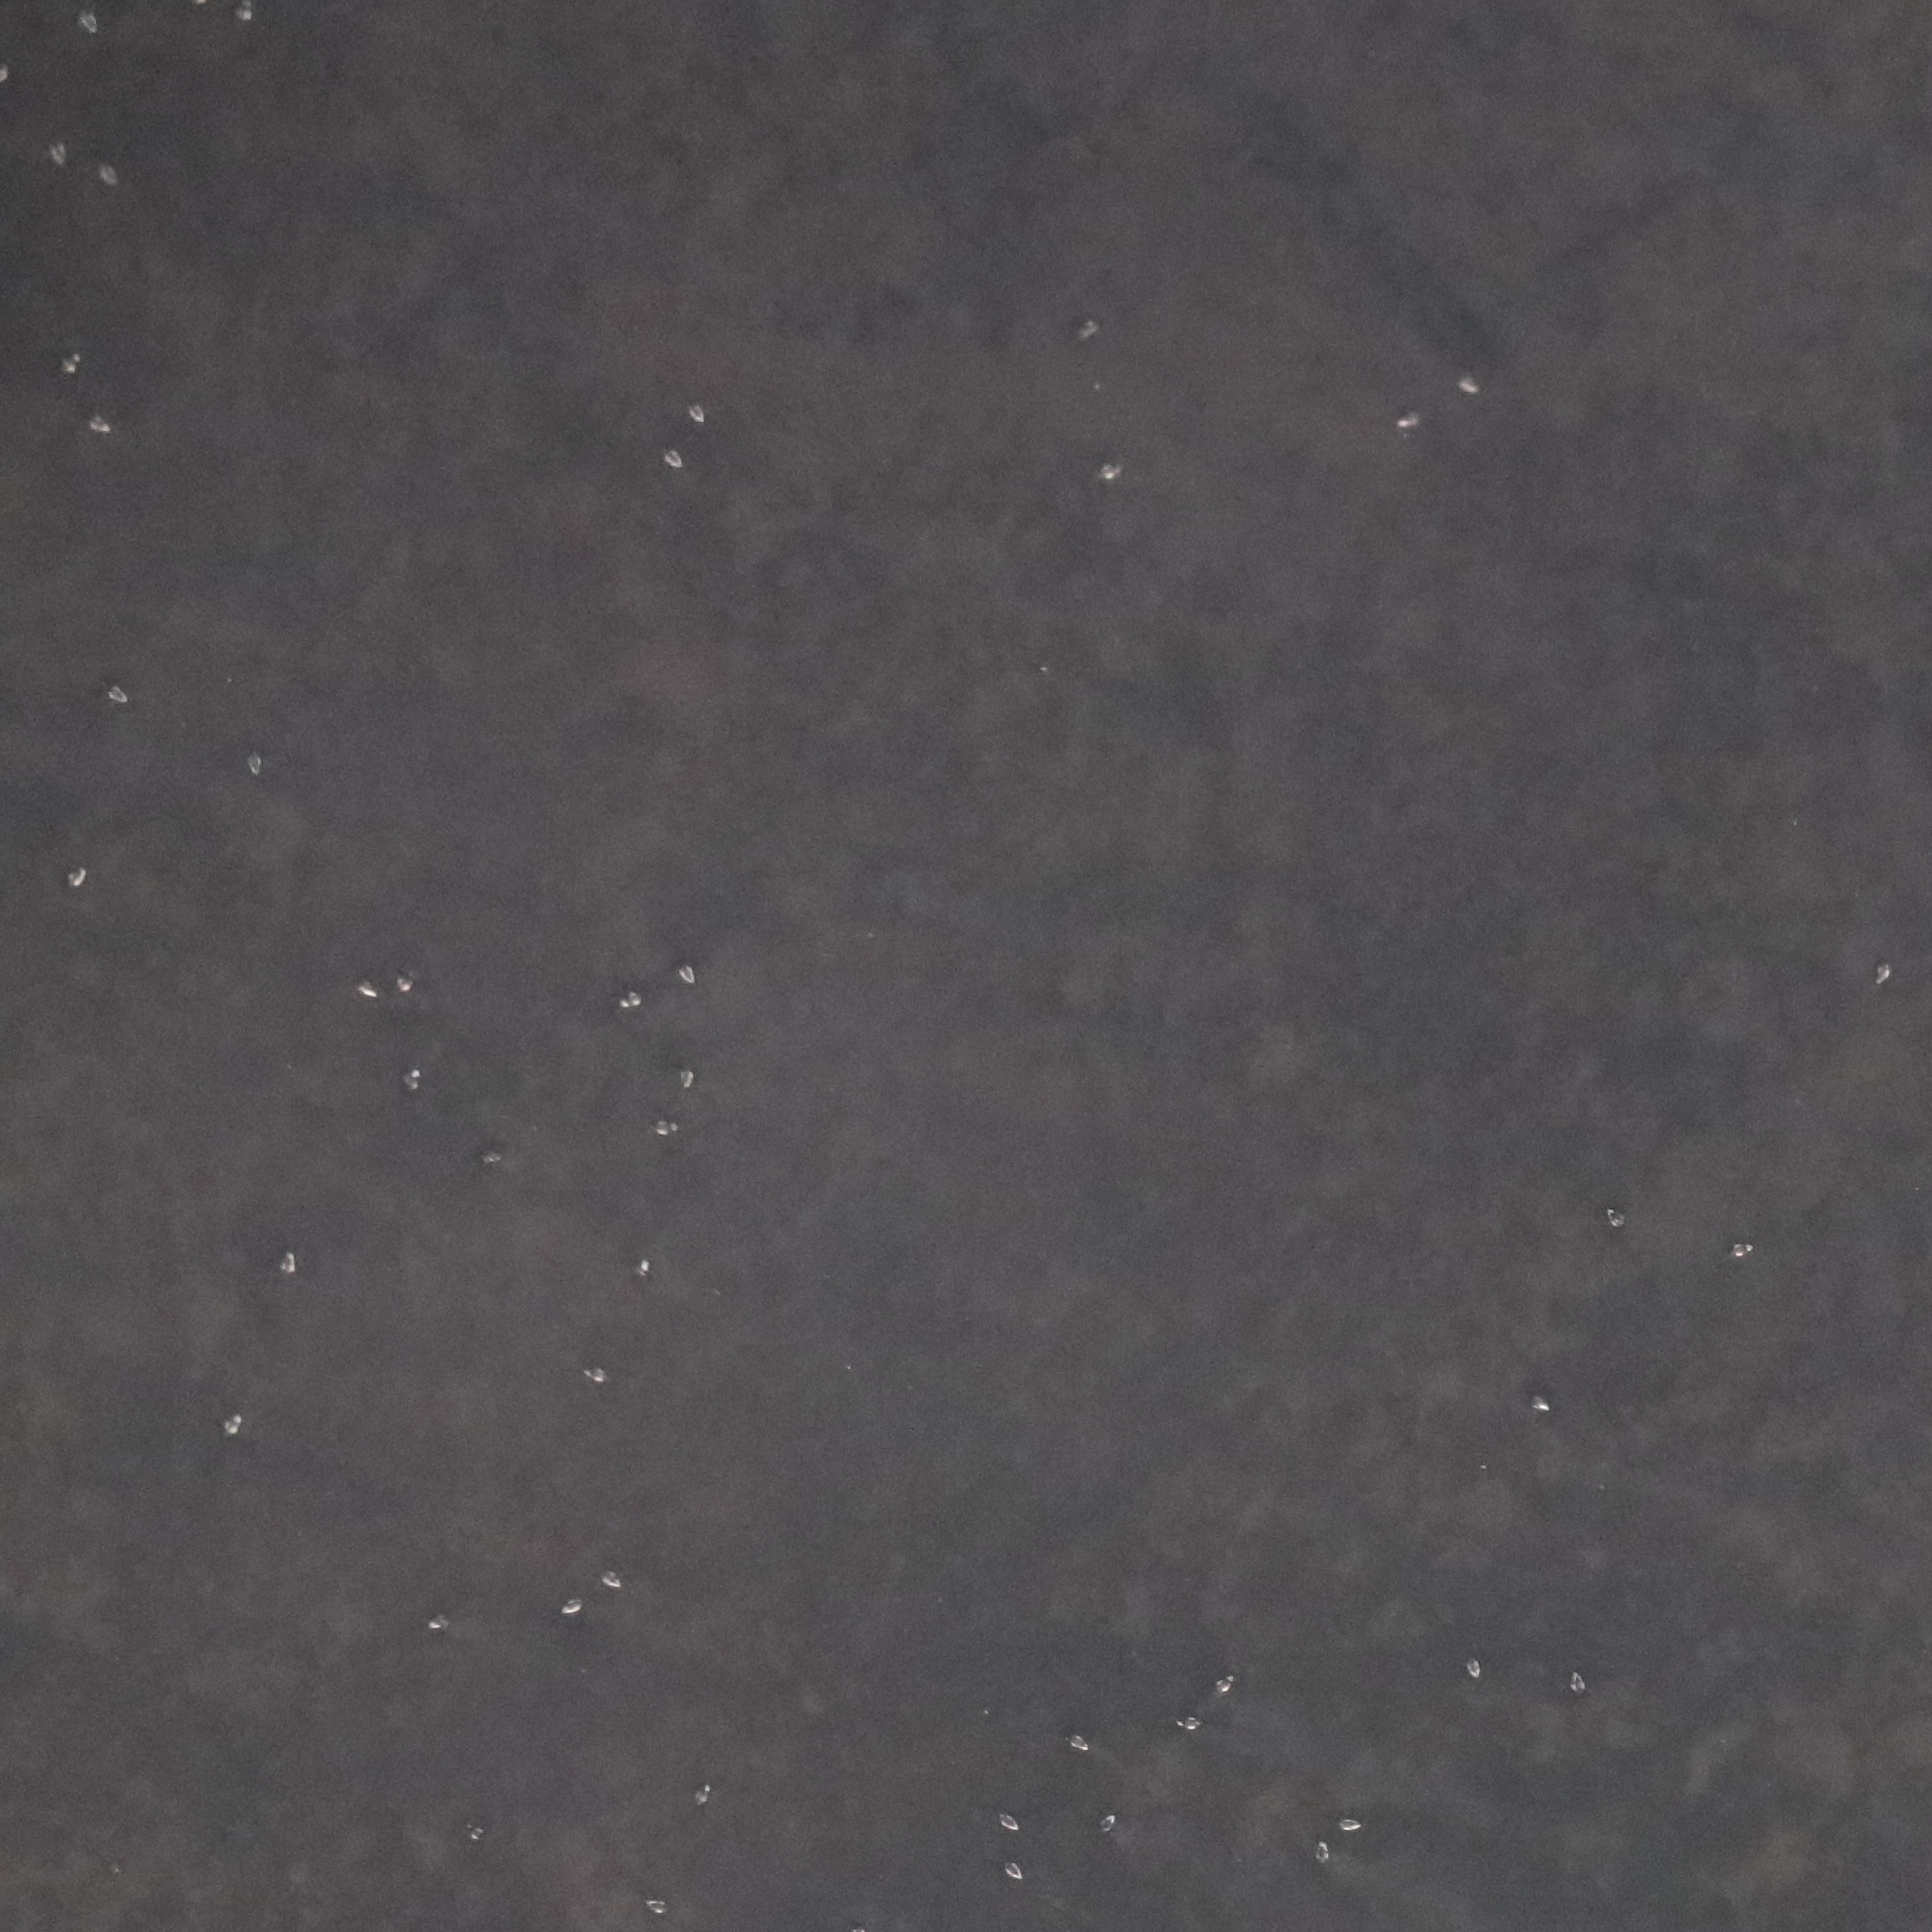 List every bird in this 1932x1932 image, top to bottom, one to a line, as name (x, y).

brant (247, 8)
brant (90, 22)
brant (62, 158)
brant (117, 170)
brant (1093, 331)
brant (70, 363)
brant (1468, 381)
brant (696, 413)
brant (101, 425)
brant (1402, 425)
brant (670, 456)
brant (1109, 471)
brant (114, 691)
brant (259, 769)
brant (75, 879)
brant (1882, 973)
brant (688, 974)
brant (404, 982)
brant (365, 984)
brant (632, 1000)
brant (417, 1077)
brant (689, 1080)
brant (664, 1128)
brant (488, 1154)
brant (1610, 1222)
brant (1740, 1249)
brant (284, 1265)
brant (644, 1268)
brant (596, 1375)
brant (1534, 1400)
brant (233, 1424)
brant (614, 1574)
brant (572, 1606)
brant (437, 1625)
brant (1471, 1668)
brant (1578, 1683)
brant (1225, 1685)
brant (1191, 1723)
brant (1078, 1742)
brant (711, 1800)
brant (1008, 1821)
brant (1107, 1824)
brant (476, 1831)
brant (1351, 1832)
brant (1324, 1860)
brant (1013, 1870)
brant (658, 1907)